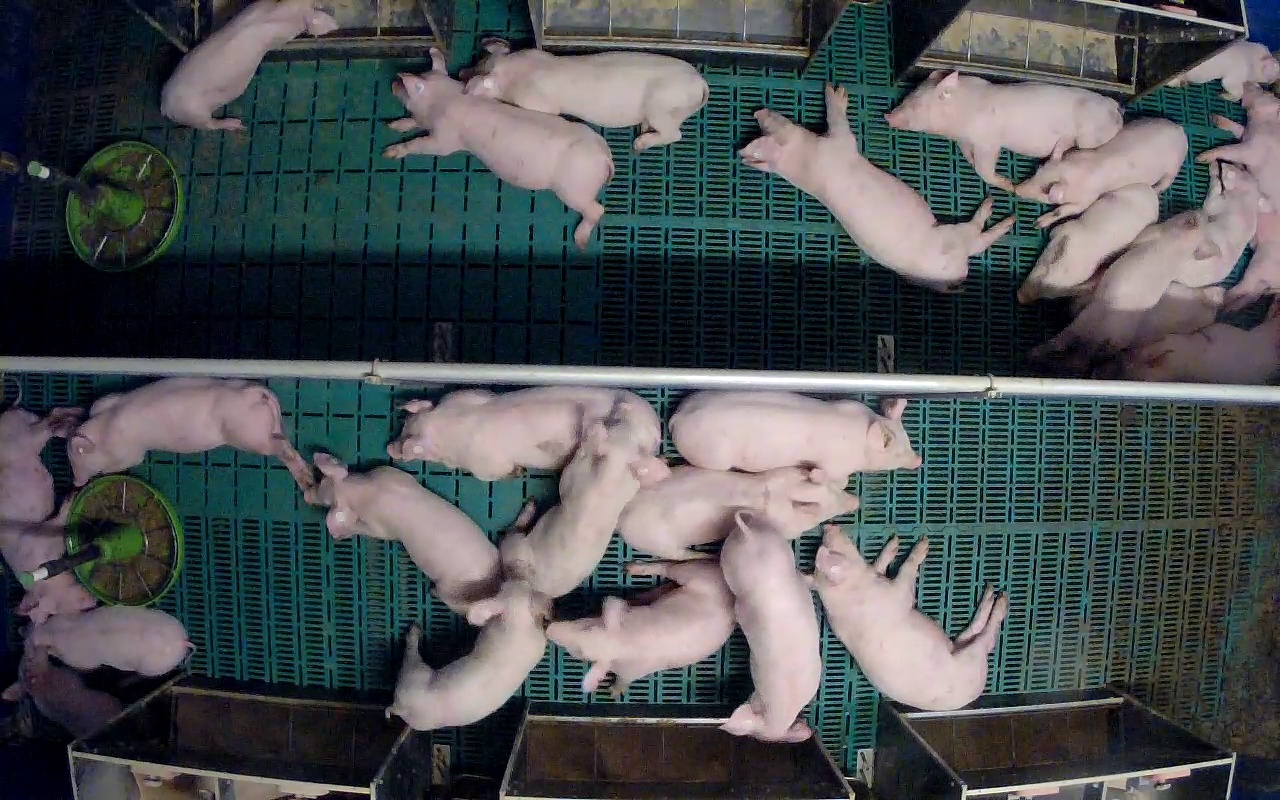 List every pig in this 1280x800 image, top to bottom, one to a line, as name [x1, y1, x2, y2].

pig [159, 0, 337, 131]
pig [455, 36, 712, 151]
pig [1167, 41, 1279, 103]
pig [382, 47, 615, 248]
pig [883, 68, 1127, 194]
pig [738, 81, 1018, 294]
pig [1196, 82, 1279, 317]
pig [1016, 115, 1190, 229]
pig [1170, 160, 1275, 290]
pig [1016, 182, 1162, 305]
pig [1032, 209, 1223, 370]
pig [1069, 267, 1229, 349]
pig [1121, 293, 1280, 382]
pig [0, 377, 101, 617]
pig [46, 377, 317, 494]
pig [385, 384, 664, 482]
pig [665, 389, 923, 490]
pig [499, 401, 667, 601]
pig [303, 450, 505, 621]
pig [616, 466, 861, 561]
pig [716, 507, 822, 744]
pig [802, 522, 1009, 713]
pig [545, 562, 738, 699]
pig [385, 580, 553, 737]
pig [16, 596, 197, 673]
pig [2, 644, 125, 740]